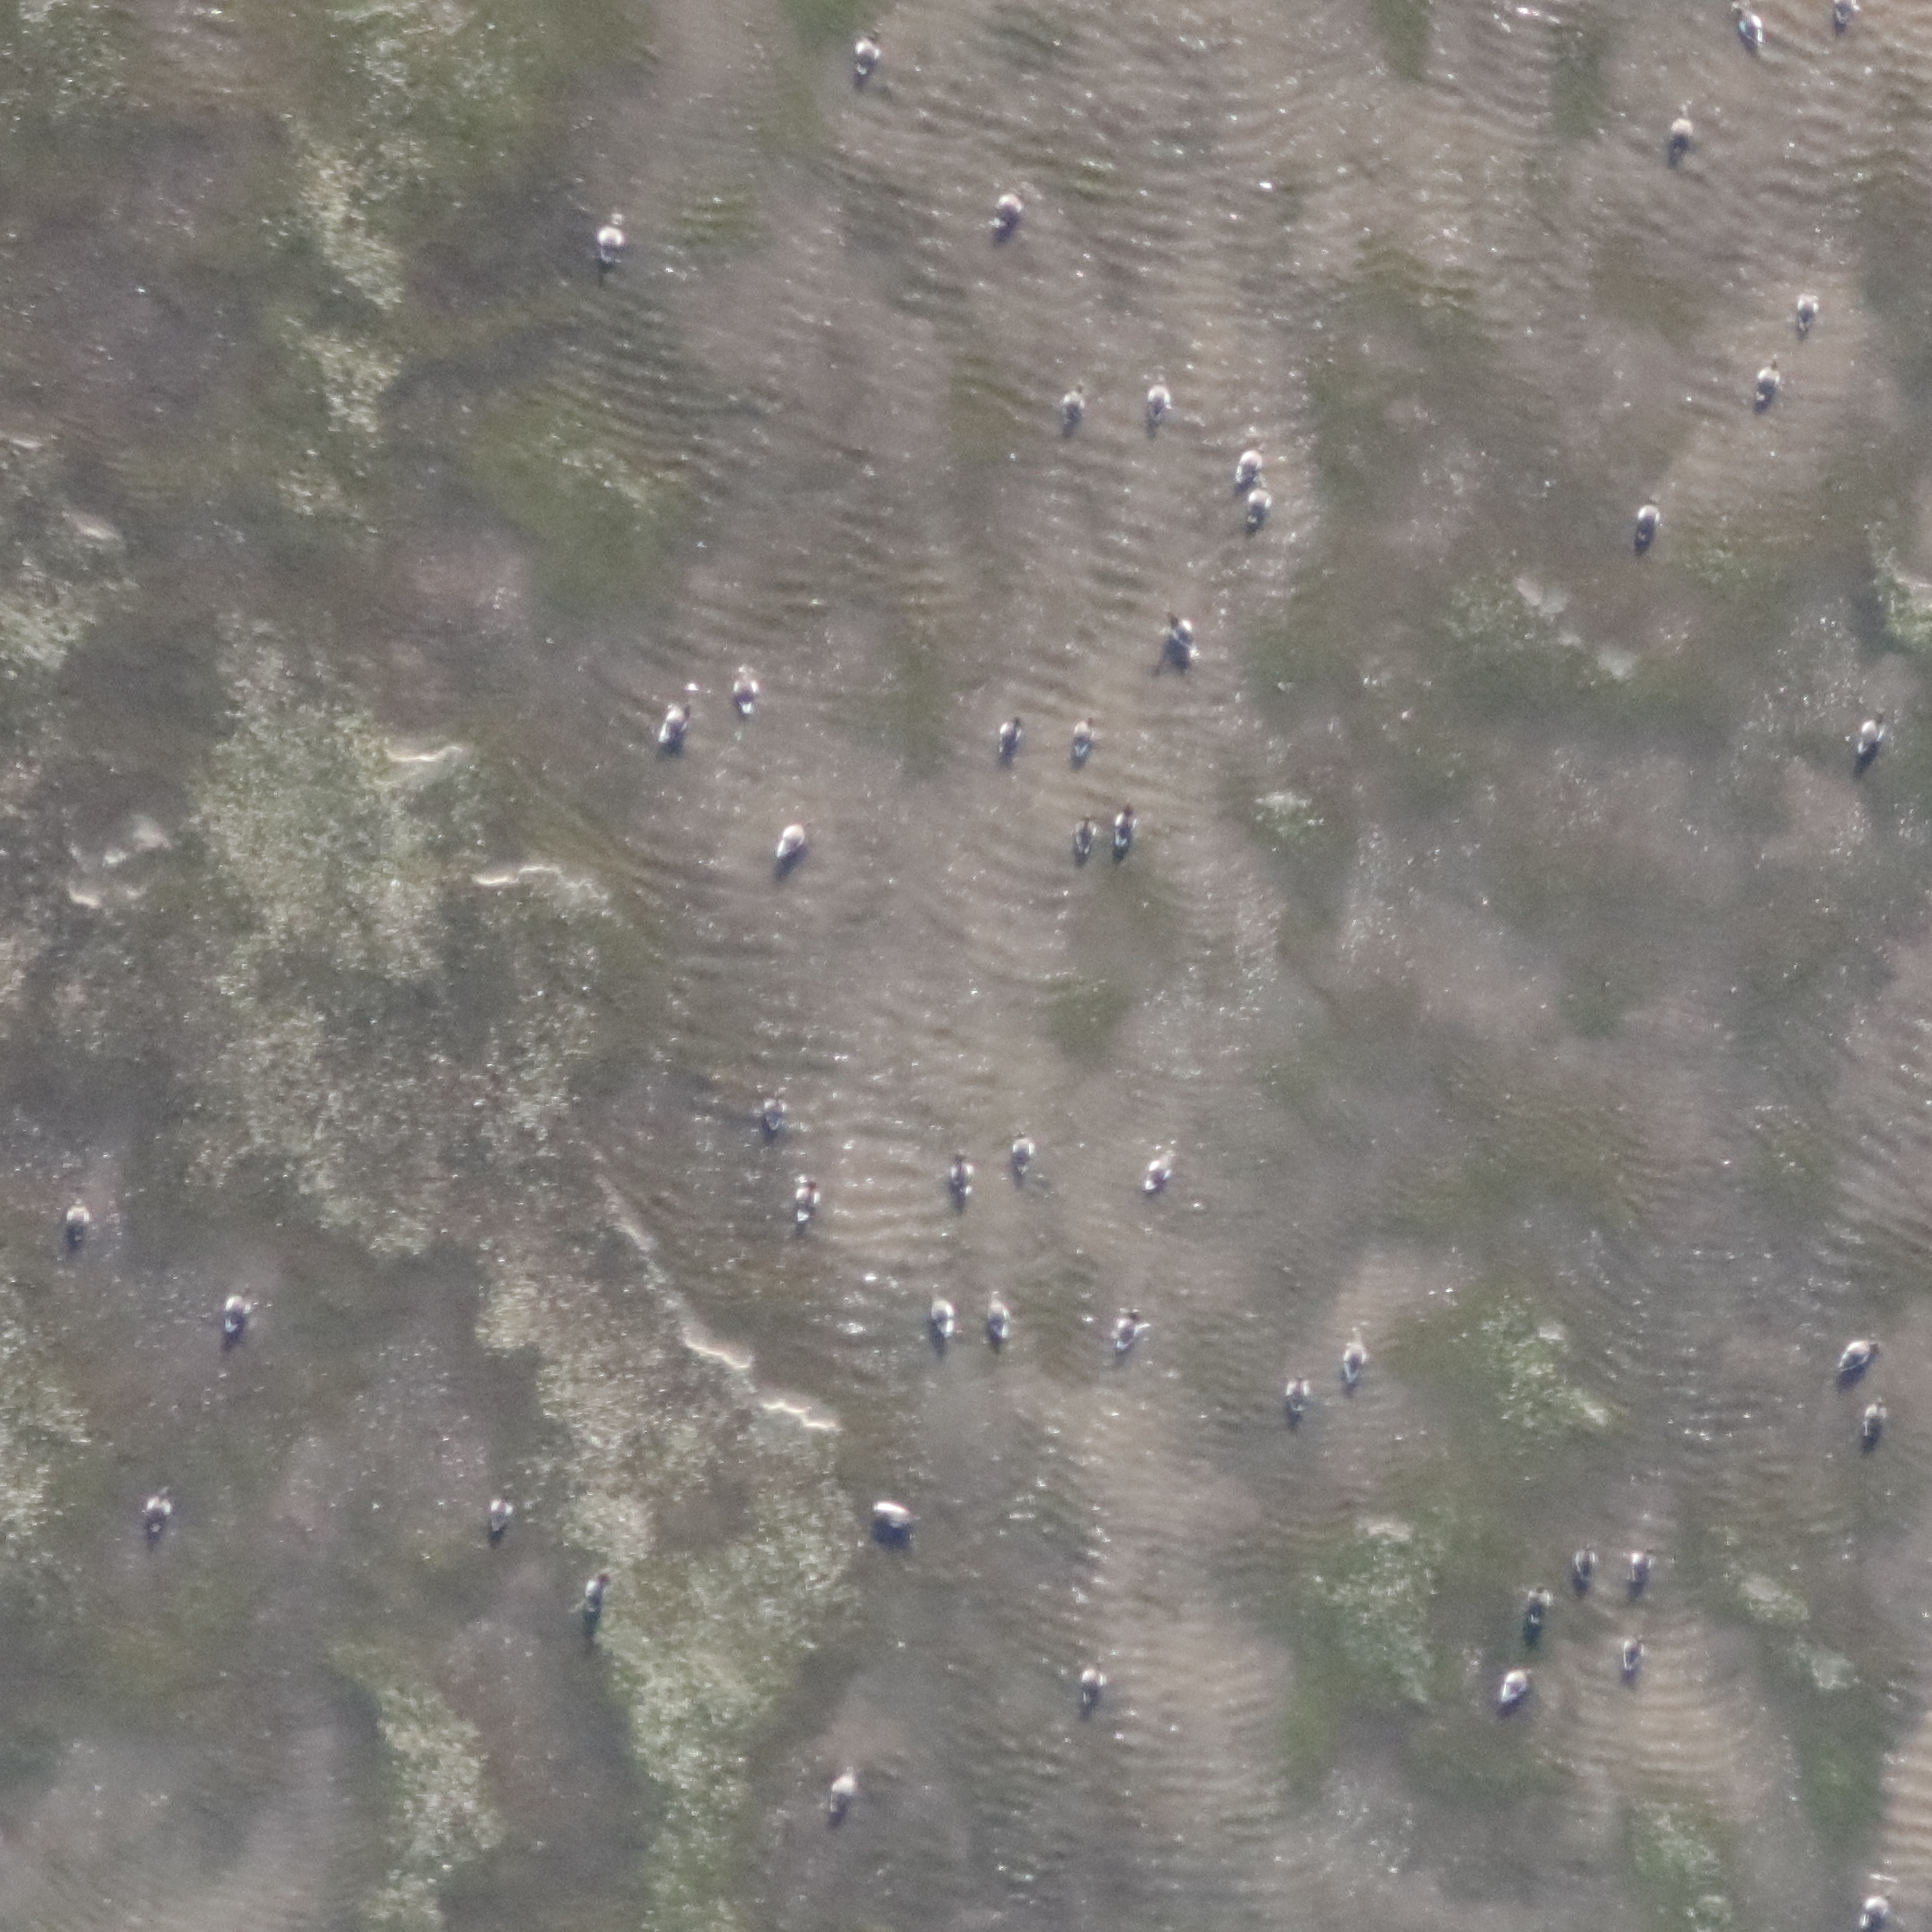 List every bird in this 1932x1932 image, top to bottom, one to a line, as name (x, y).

brant (1754, 30)
brant (875, 64)
brant (1688, 130)
brant (1009, 201)
brant (610, 247)
brant (1811, 305)
brant (1757, 384)
brant (1160, 400)
brant (1078, 405)
brant (1259, 472)
brant (1265, 516)
brant (1641, 529)
brant (1183, 632)
brant (750, 695)
brant (676, 727)
brant (1874, 734)
brant (1080, 742)
brant (1018, 747)
brant (1126, 833)
brant (791, 842)
brant (1081, 844)
brant (773, 1114)
brant (1026, 1155)
brant (1163, 1161)
brant (965, 1176)
brant (806, 1198)
brant (77, 1220)
brant (240, 1313)
brant (937, 1320)
brant (1005, 1330)
brant (1124, 1341)
brant (1858, 1354)
brant (1361, 1358)
brant (1305, 1396)
brant (1880, 1419)
brant (161, 1510)
brant (492, 1511)
brant (900, 1528)
brant (1585, 1564)
brant (1639, 1566)
brant (592, 1591)
brant (1534, 1613)
brant (1632, 1648)
brant (1516, 1683)
brant (1097, 1685)
brant (839, 1800)
brant (1874, 1910)